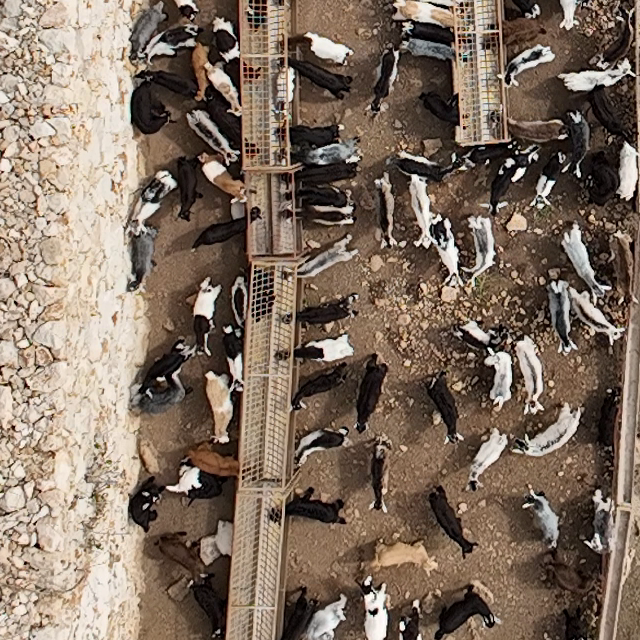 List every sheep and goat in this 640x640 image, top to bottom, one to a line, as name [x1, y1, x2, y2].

goat [166, 0, 199, 17]
goat [248, 0, 267, 30]
goat [383, 0, 469, 11]
goat [391, 0, 473, 35]
goat [481, 0, 541, 16]
goat [557, 0, 579, 31]
goat [128, 1, 166, 57]
goat [592, 7, 638, 71]
goat [211, 17, 260, 79]
goat [479, 17, 542, 51]
goat [398, 22, 471, 43]
goat [135, 25, 200, 65]
goat [281, 32, 355, 65]
goat [400, 37, 468, 63]
goat [367, 42, 399, 112]
goat [194, 43, 211, 99]
goat [497, 44, 553, 89]
goat [278, 56, 353, 99]
goat [561, 58, 635, 90]
goat [206, 63, 243, 116]
goat [272, 66, 295, 114]
goat [132, 71, 196, 97]
goat [131, 84, 172, 137]
goat [590, 86, 634, 142]
goat [418, 89, 460, 123]
goat [178, 99, 240, 165]
goat [205, 100, 260, 153]
goat [491, 107, 569, 140]
goat [561, 112, 590, 174]
goat [275, 125, 341, 146]
goat [279, 138, 360, 163]
goat [462, 139, 521, 164]
goat [614, 140, 638, 200]
goat [484, 142, 541, 213]
goat [392, 147, 467, 179]
goat [197, 152, 247, 200]
goat [527, 152, 567, 209]
goat [585, 154, 619, 206]
goat [171, 157, 203, 221]
goat [280, 162, 358, 187]
goat [125, 170, 178, 239]
goat [373, 173, 398, 249]
goat [405, 177, 437, 249]
goat [282, 187, 356, 204]
goat [280, 204, 356, 225]
goat [192, 206, 261, 249]
goat [427, 216, 464, 287]
goat [465, 217, 494, 286]
goat [557, 222, 610, 297]
goat [128, 225, 156, 291]
goat [612, 230, 638, 306]
goat [283, 235, 357, 280]
goat [232, 267, 249, 324]
goat [251, 269, 273, 324]
goat [195, 278, 220, 357]
goat [544, 279, 577, 355]
goat [569, 288, 624, 344]
goat [281, 293, 359, 326]
goat [452, 319, 503, 349]
goat [221, 325, 247, 393]
goat [274, 335, 353, 362]
goat [132, 336, 194, 399]
goat [513, 336, 545, 414]
goat [484, 351, 512, 404]
goat [355, 353, 388, 433]
goat [287, 362, 347, 412]
goat [203, 370, 233, 443]
goat [425, 378, 462, 443]
goat [132, 381, 190, 413]
goat [599, 387, 620, 447]
goat [511, 402, 582, 459]
goat [293, 426, 349, 468]
goat [465, 428, 511, 493]
goat [369, 432, 393, 511]
goat [186, 445, 249, 477]
goat [169, 465, 224, 498]
goat [129, 477, 164, 532]
goat [427, 485, 479, 557]
goat [270, 486, 346, 526]
goat [519, 488, 559, 550]
goat [590, 488, 614, 556]
goat [154, 533, 206, 585]
goat [370, 539, 440, 575]
goat [542, 560, 594, 593]
goat [356, 575, 389, 633]
goat [192, 579, 222, 633]
goat [435, 586, 496, 630]
goat [283, 587, 323, 633]
goat [305, 596, 347, 633]
goat [399, 608, 420, 633]